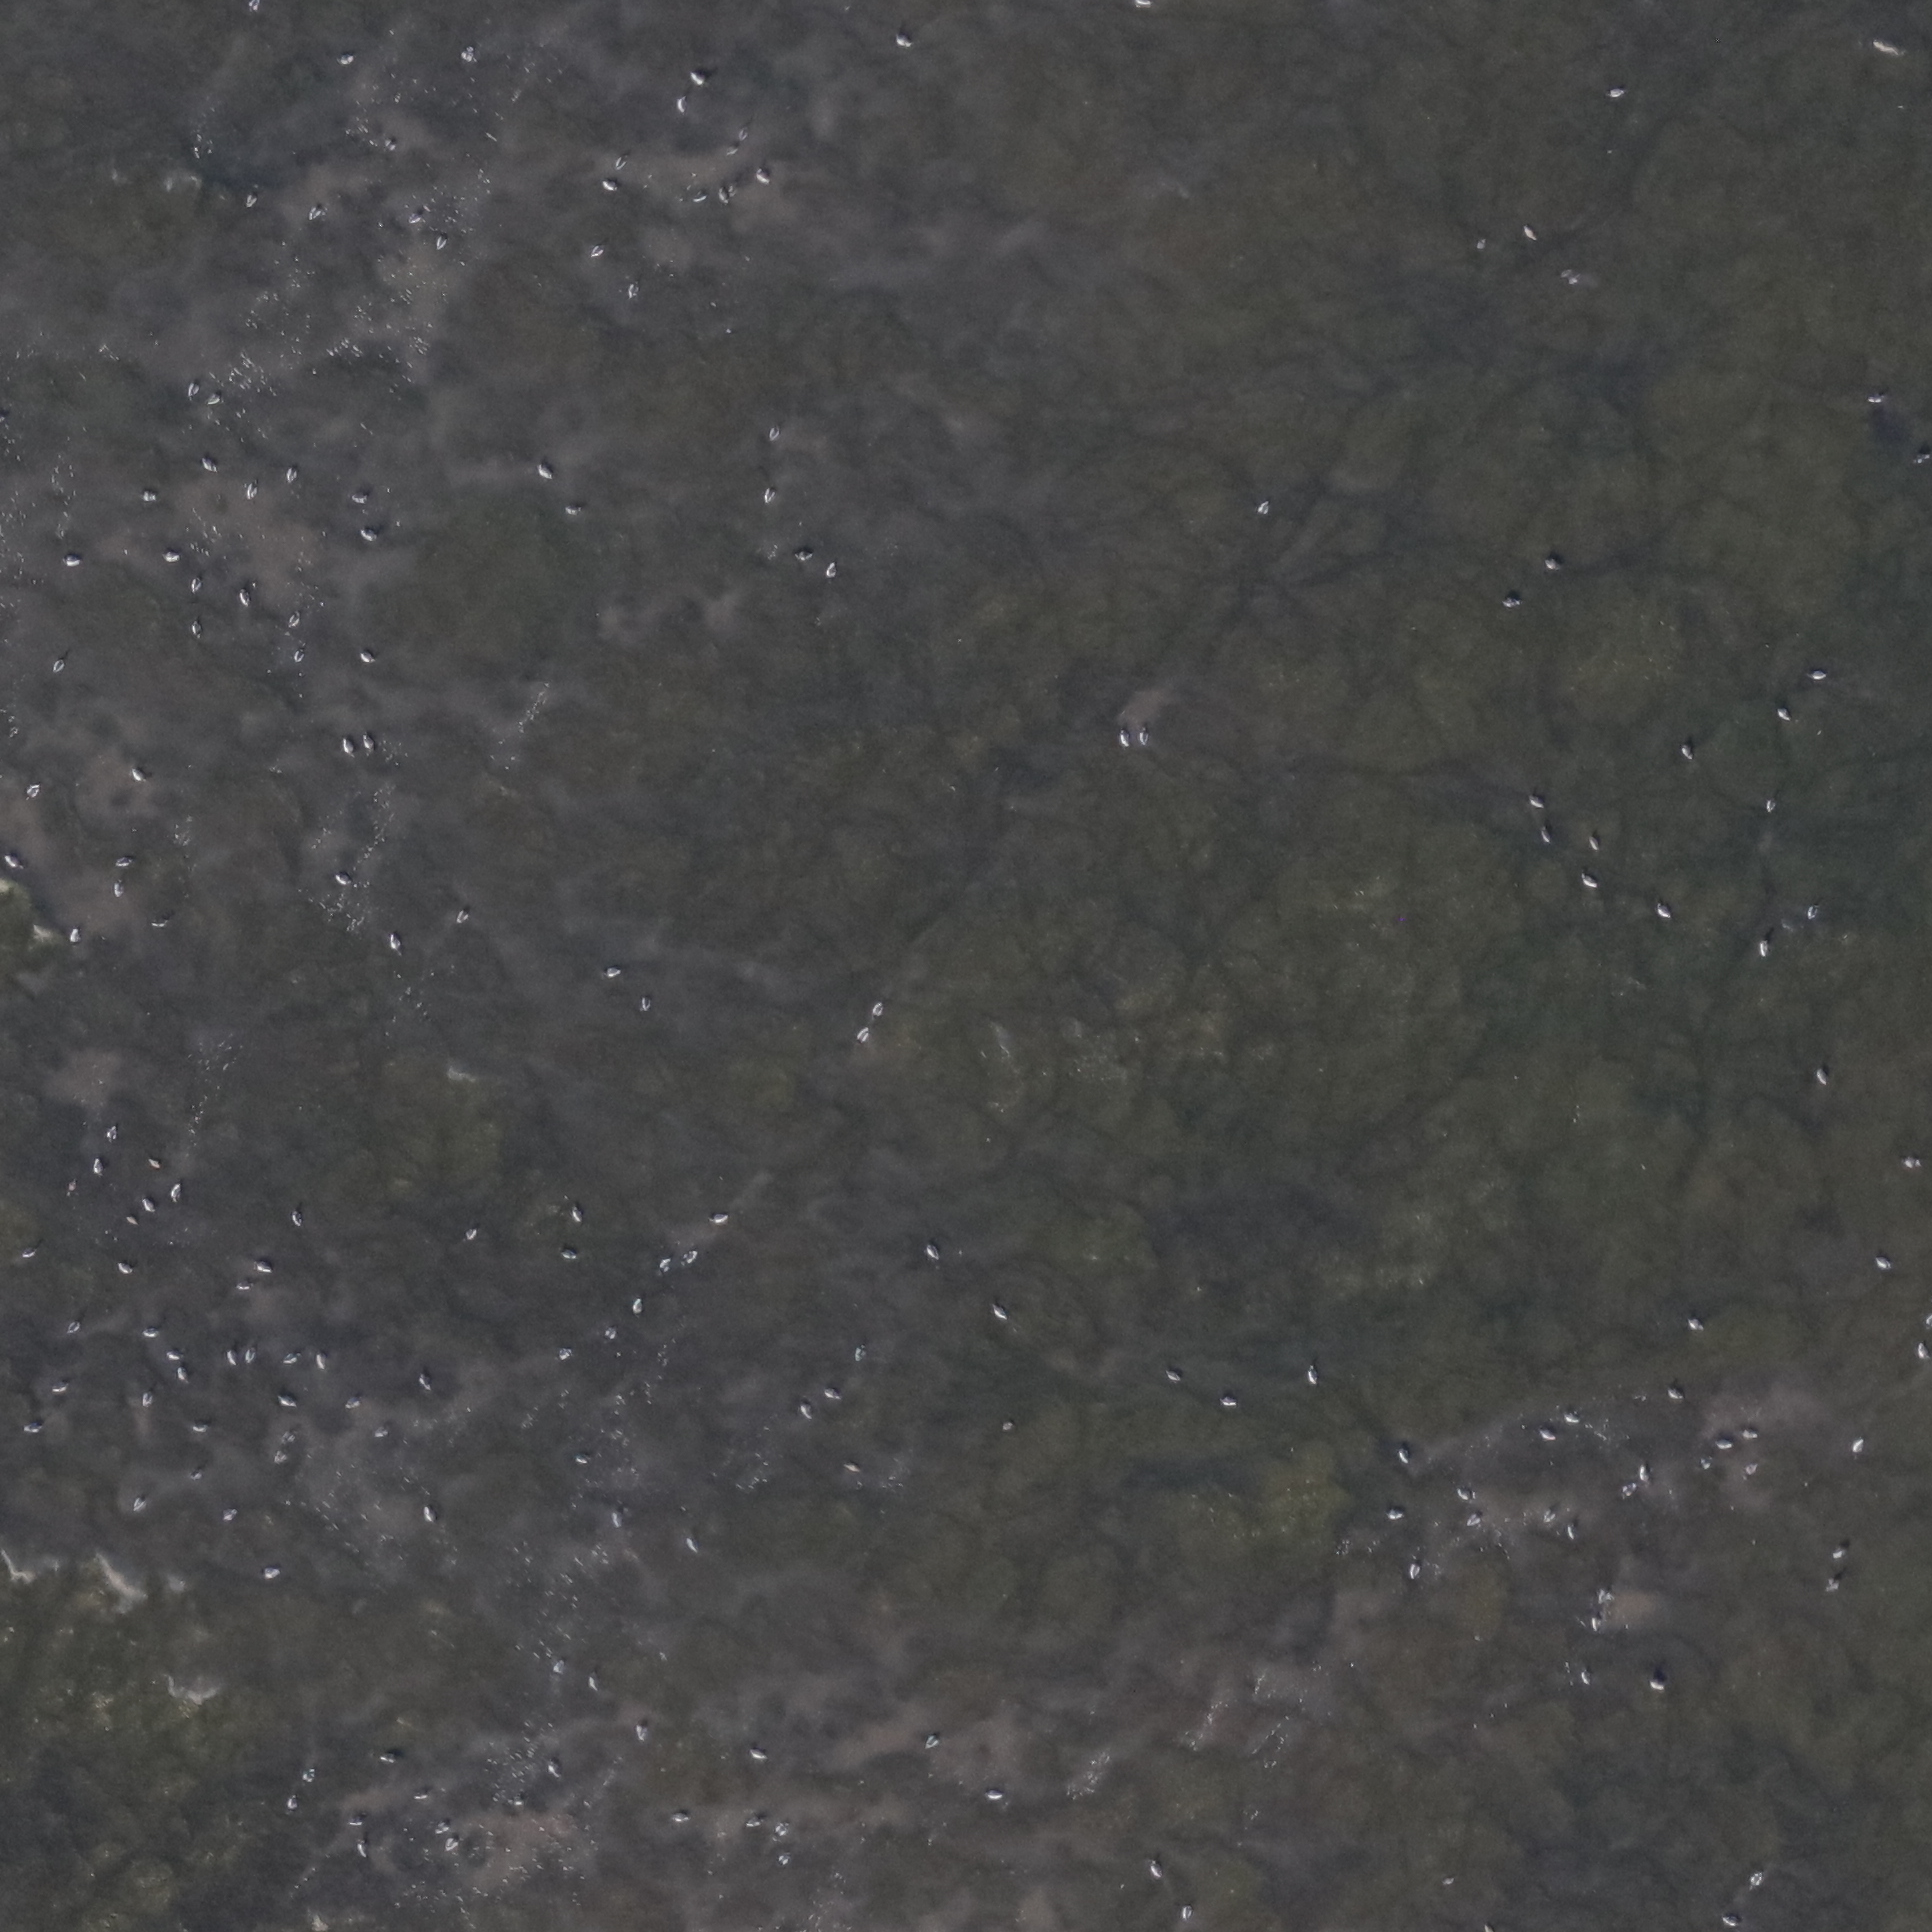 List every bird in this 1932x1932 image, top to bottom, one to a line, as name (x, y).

brant (1156, 4)
brant (253, 5)
brant (903, 39)
brant (465, 57)
brant (348, 60)
brant (699, 80)
brant (1617, 92)
brant (683, 103)
brant (746, 131)
brant (392, 144)
brant (733, 146)
brant (622, 157)
brant (613, 179)
brant (768, 179)
brant (729, 194)
brant (259, 196)
brant (699, 198)
brant (309, 206)
brant (412, 217)
brant (1529, 231)
brant (440, 242)
brant (1480, 246)
brant (594, 251)
brant (1575, 282)
brant (633, 290)
brant (194, 394)
brant (1875, 395)
brant (216, 406)
brant (772, 430)
brant (1920, 455)
brant (213, 465)
brant (543, 471)
brant (293, 474)
brant (253, 494)
brant (364, 495)
brant (771, 495)
brant (148, 496)
brant (574, 506)
brant (1263, 508)
brant (367, 529)
brant (800, 551)
brant (175, 558)
brant (71, 560)
brant (1553, 569)
brant (832, 572)
brant (198, 585)
brant (247, 593)
brant (1512, 600)
brant (294, 617)
brant (198, 631)
brant (368, 653)
brant (303, 655)
brant (58, 669)
brant (1817, 677)
brant (1786, 711)
brant (1124, 738)
brant (1144, 738)
brant (369, 746)
brant (346, 747)
brant (1688, 753)
brant (144, 776)
brant (37, 790)
brant (1536, 801)
brant (1771, 804)
brant (1543, 835)
brant (1596, 840)
brant (9, 861)
brant (121, 861)
brant (1587, 874)
brant (344, 880)
brant (117, 888)
brant (1667, 904)
brant (1813, 914)
brant (464, 916)
brant (161, 921)
brant (79, 939)
brant (400, 941)
brant (1769, 950)
brant (611, 966)
brant (646, 1004)
brant (872, 1008)
brant (861, 1036)
brant (1816, 1076)
brant (113, 1127)
brant (101, 1163)
brant (1906, 1166)
brant (154, 1167)
brant (72, 1187)
brant (174, 1197)
brant (152, 1204)
brant (580, 1207)
brant (135, 1218)
brant (295, 1218)
brant (720, 1224)
brant (474, 1229)
brant (31, 1244)
brant (566, 1248)
brant (931, 1253)
brant (264, 1259)
brant (695, 1260)
brant (662, 1262)
brant (1880, 1262)
brant (134, 1263)
brant (243, 1281)
brant (642, 1306)
brant (999, 1312)
brant (79, 1324)
brant (1699, 1324)
brant (1925, 1325)
brant (146, 1327)
brant (616, 1332)
brant (1922, 1348)
brant (259, 1352)
brant (857, 1354)
brant (170, 1357)
brant (321, 1357)
brant (565, 1357)
brant (234, 1360)
brant (292, 1360)
brant (1314, 1374)
brant (1175, 1376)
brant (184, 1381)
brant (429, 1383)
brant (61, 1386)
brant (828, 1392)
brant (1678, 1396)
brant (152, 1399)
brant (353, 1399)
brant (294, 1400)
brant (1227, 1400)
brant (807, 1409)
brant (1577, 1416)
brant (204, 1418)
brant (1008, 1426)
brant (33, 1430)
brant (383, 1430)
brant (295, 1431)
brant (1546, 1434)
brant (1751, 1434)
brant (1724, 1445)
brant (1858, 1445)
brant (1401, 1452)
brant (581, 1460)
brant (281, 1465)
brant (853, 1467)
brant (200, 1473)
brant (1751, 1473)
brant (1646, 1478)
brant (1468, 1491)
brant (143, 1492)
brant (1628, 1494)
brant (231, 1508)
brant (1397, 1514)
brant (1477, 1514)
brant (1550, 1515)
brant (614, 1519)
brant (431, 1521)
brant (1577, 1533)
brant (691, 1543)
brant (1840, 1547)
brant (277, 1564)
brant (1415, 1575)
brant (1837, 1583)
brant (1603, 1594)
brant (1597, 1621)
brant (558, 1668)
brant (595, 1678)
brant (1586, 1678)
brant (1659, 1683)
brant (643, 1732)
brant (931, 1741)
brant (389, 1757)
brant (757, 1759)
brant (561, 1768)
brant (311, 1778)
brant (994, 1794)
brant (419, 1795)
brant (519, 1801)
brant (295, 1807)
brant (685, 1813)
brant (757, 1825)
brant (358, 1826)
brant (445, 1830)
brant (784, 1832)
brant (362, 1845)
brant (451, 1849)
brant (788, 1859)
brant (1157, 1869)
brant (1758, 1885)
brant (1446, 1887)
brant (1186, 1910)
brant (1735, 1923)
brant (1489, 1926)